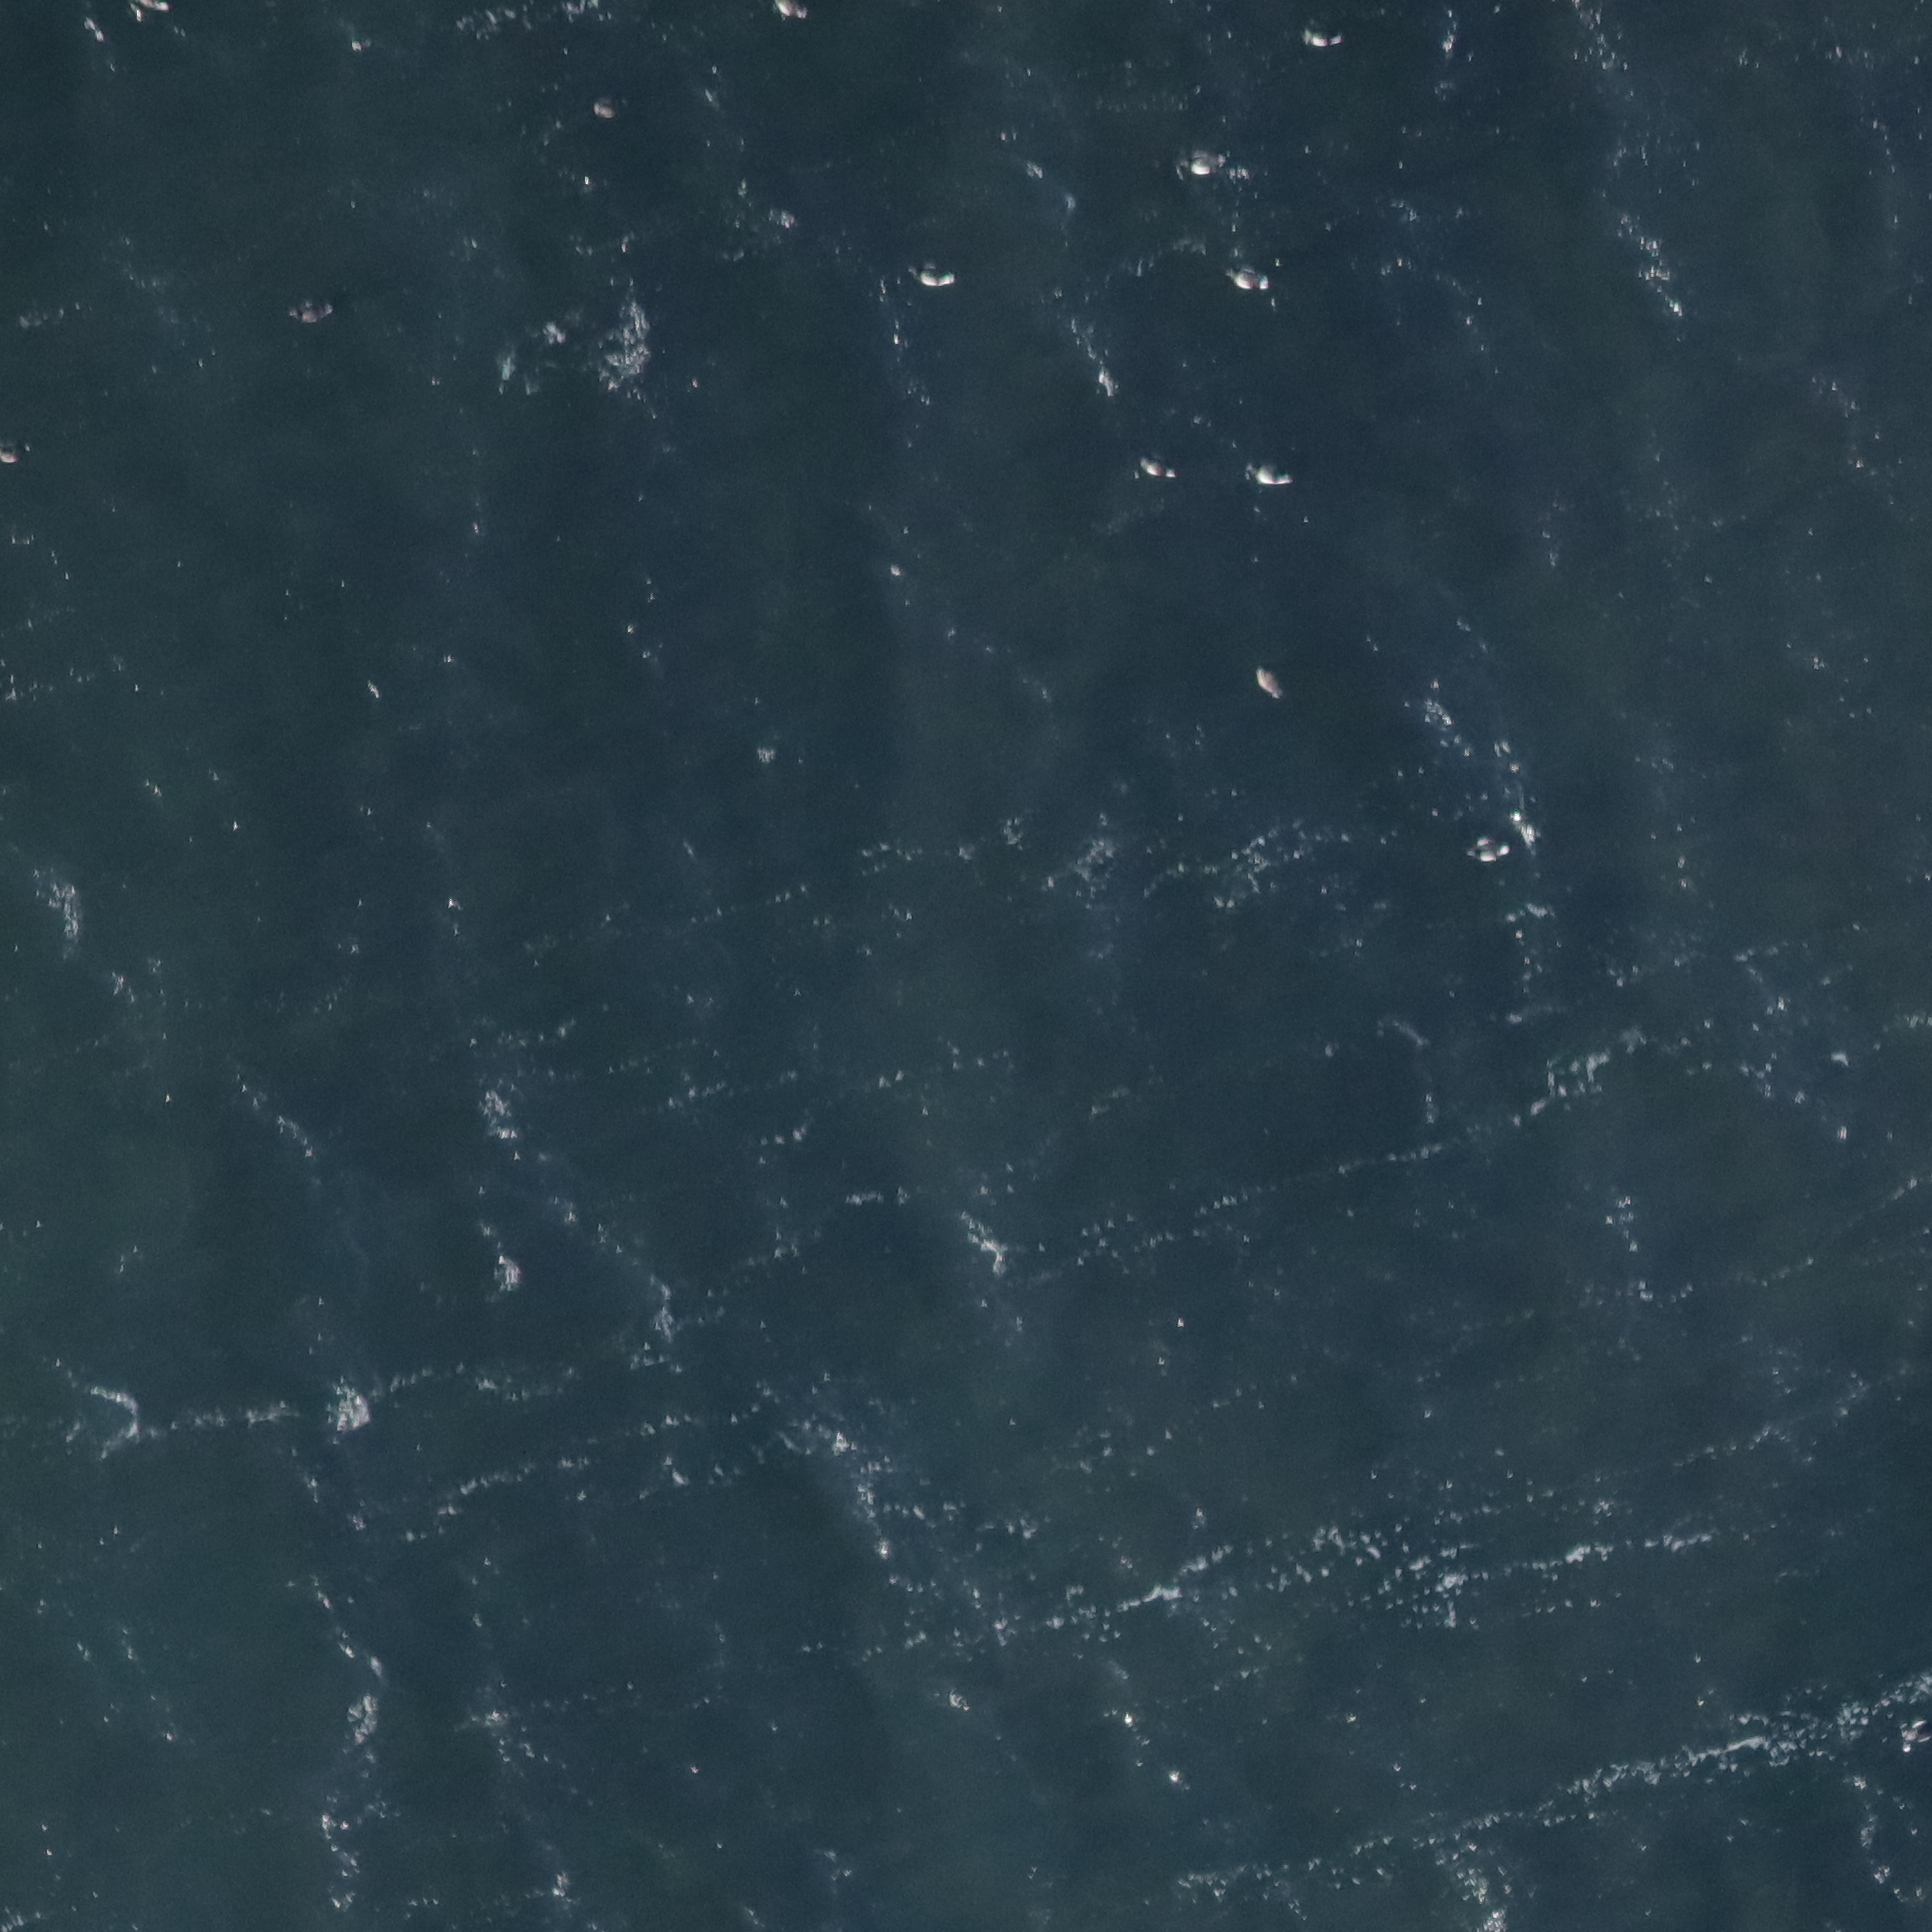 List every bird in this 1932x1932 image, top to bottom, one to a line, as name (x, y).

brant (151, 5)
brant (793, 9)
brant (1327, 36)
brant (1204, 163)
brant (933, 275)
brant (1247, 279)
brant (308, 312)
brant (1155, 468)
brant (1268, 475)
brant (1271, 686)
brant (1488, 851)
brant (1925, 1730)